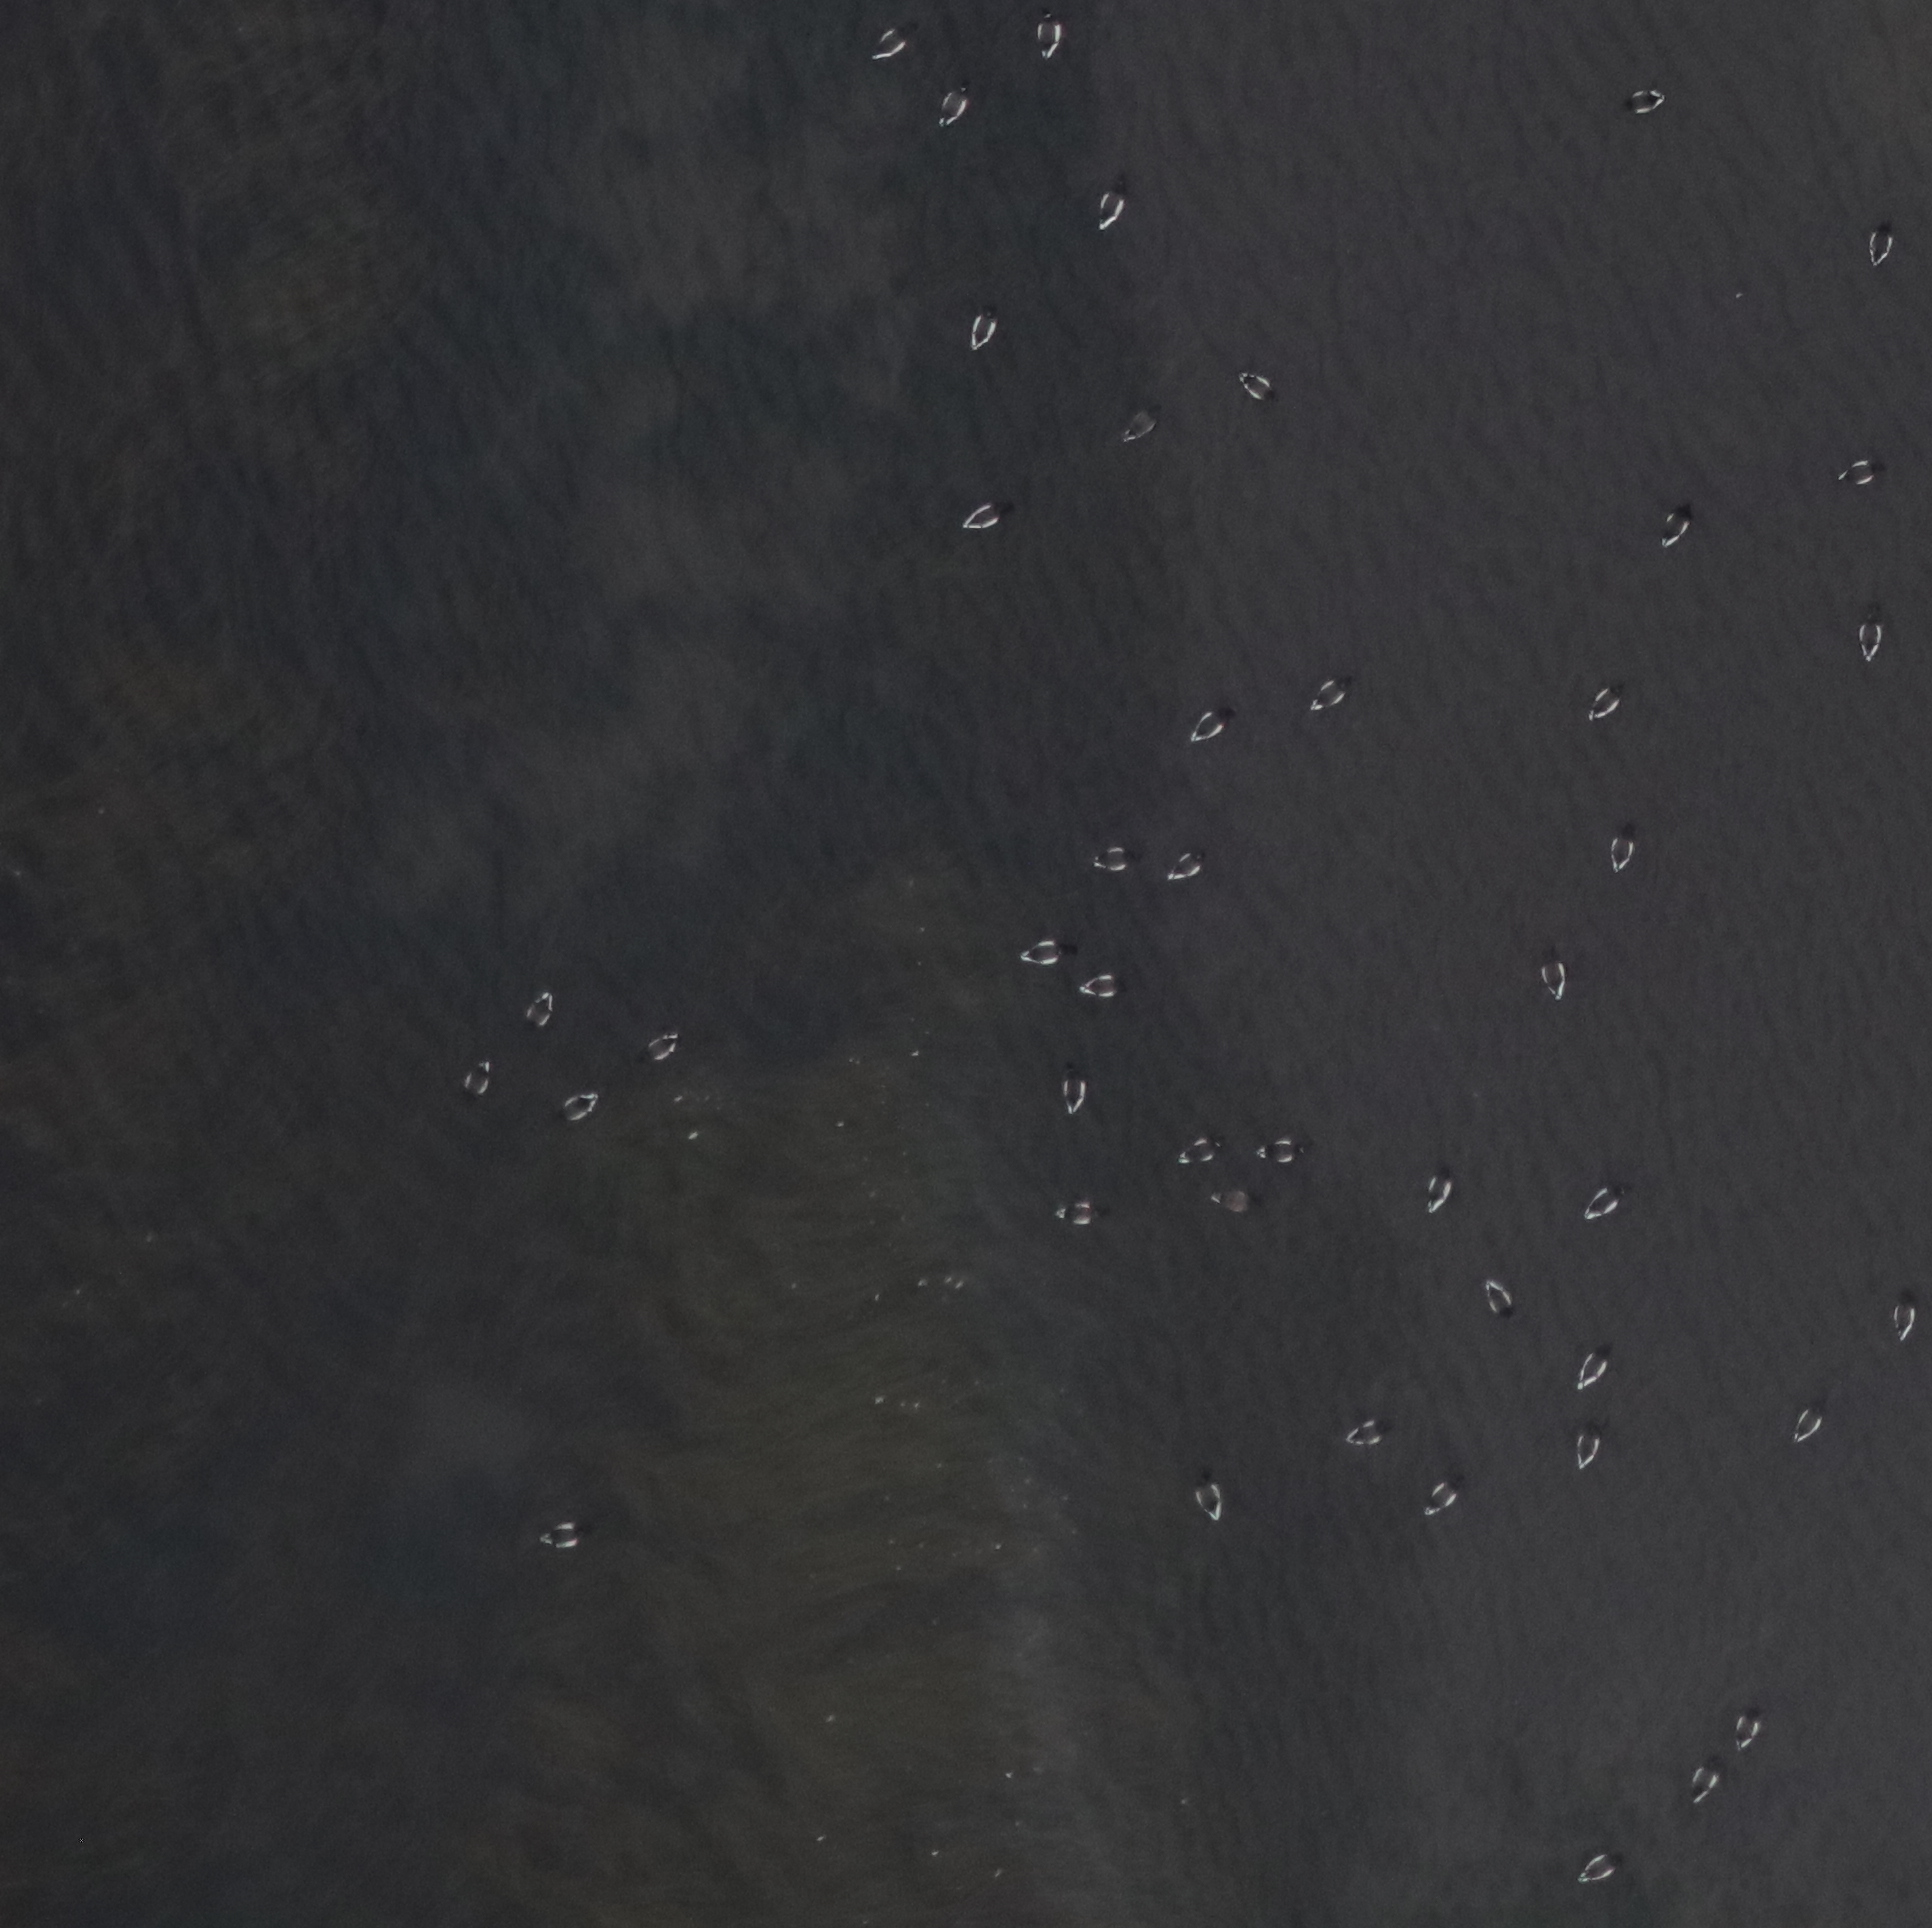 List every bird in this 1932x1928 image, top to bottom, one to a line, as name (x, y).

brant (1050, 35)
brant (891, 43)
brant (1644, 101)
brant (954, 104)
brant (1111, 205)
brant (1880, 245)
brant (984, 329)
brant (1257, 387)
brant (1140, 424)
brant (1855, 472)
brant (986, 517)
brant (1675, 526)
brant (1870, 637)
brant (1330, 694)
brant (1604, 702)
brant (1208, 726)
brant (1619, 850)
brant (1112, 858)
brant (1186, 864)
brant (1046, 952)
brant (1552, 976)
brant (1102, 987)
brant (540, 1011)
brant (661, 1047)
brant (478, 1080)
brant (1074, 1091)
brant (578, 1107)
brant (1280, 1150)
brant (1201, 1151)
brant (1439, 1191)
brant (1233, 1200)
brant (1603, 1202)
brant (1079, 1213)
brant (1499, 1300)
brant (1904, 1318)
brant (1594, 1370)
brant (1806, 1423)
brant (1368, 1433)
brant (1587, 1447)
brant (1442, 1497)
brant (1207, 1498)
brant (564, 1535)
brant (1747, 1730)
brant (1704, 1782)
brant (1599, 1870)